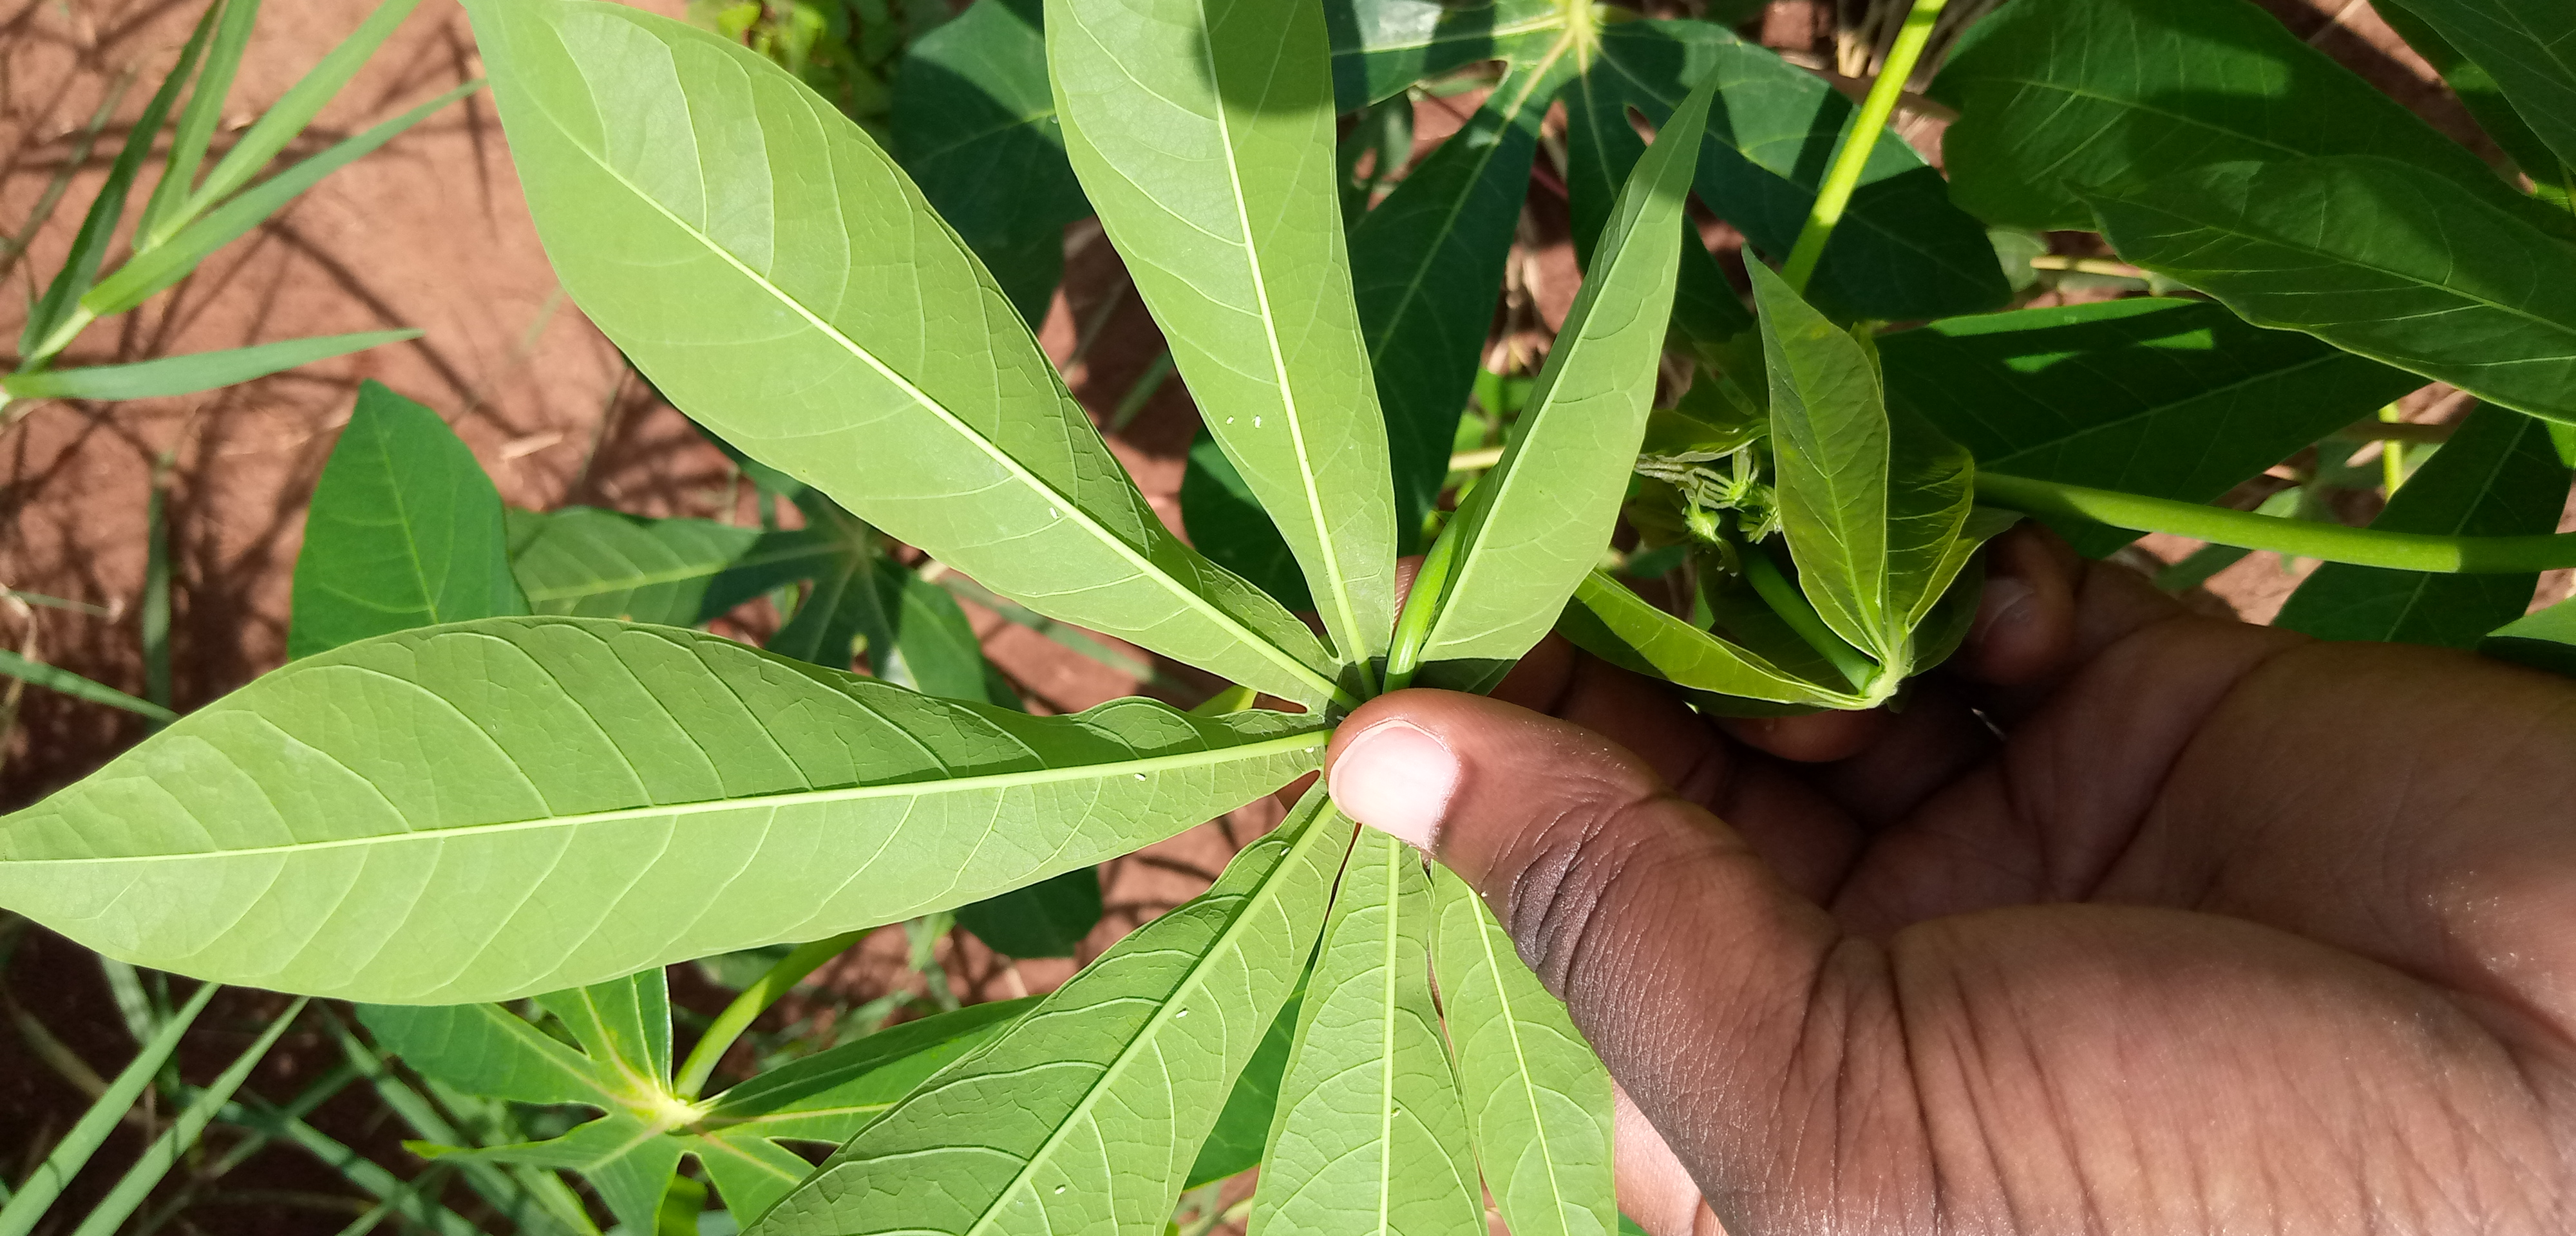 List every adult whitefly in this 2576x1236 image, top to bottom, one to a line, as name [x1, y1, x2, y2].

whitefly [1218, 402, 1242, 436]
whitefly [1247, 407, 1271, 445]
whitefly [1030, 496, 1076, 530]
whitefly [1299, 742, 1323, 764]
whitefly [1122, 751, 1148, 793]
whitefly [1271, 830, 1299, 870]
whitefly [1168, 1005, 1207, 1029]
whitefly [1380, 1099, 1410, 1128]
whitefly [1045, 1172, 1082, 1200]